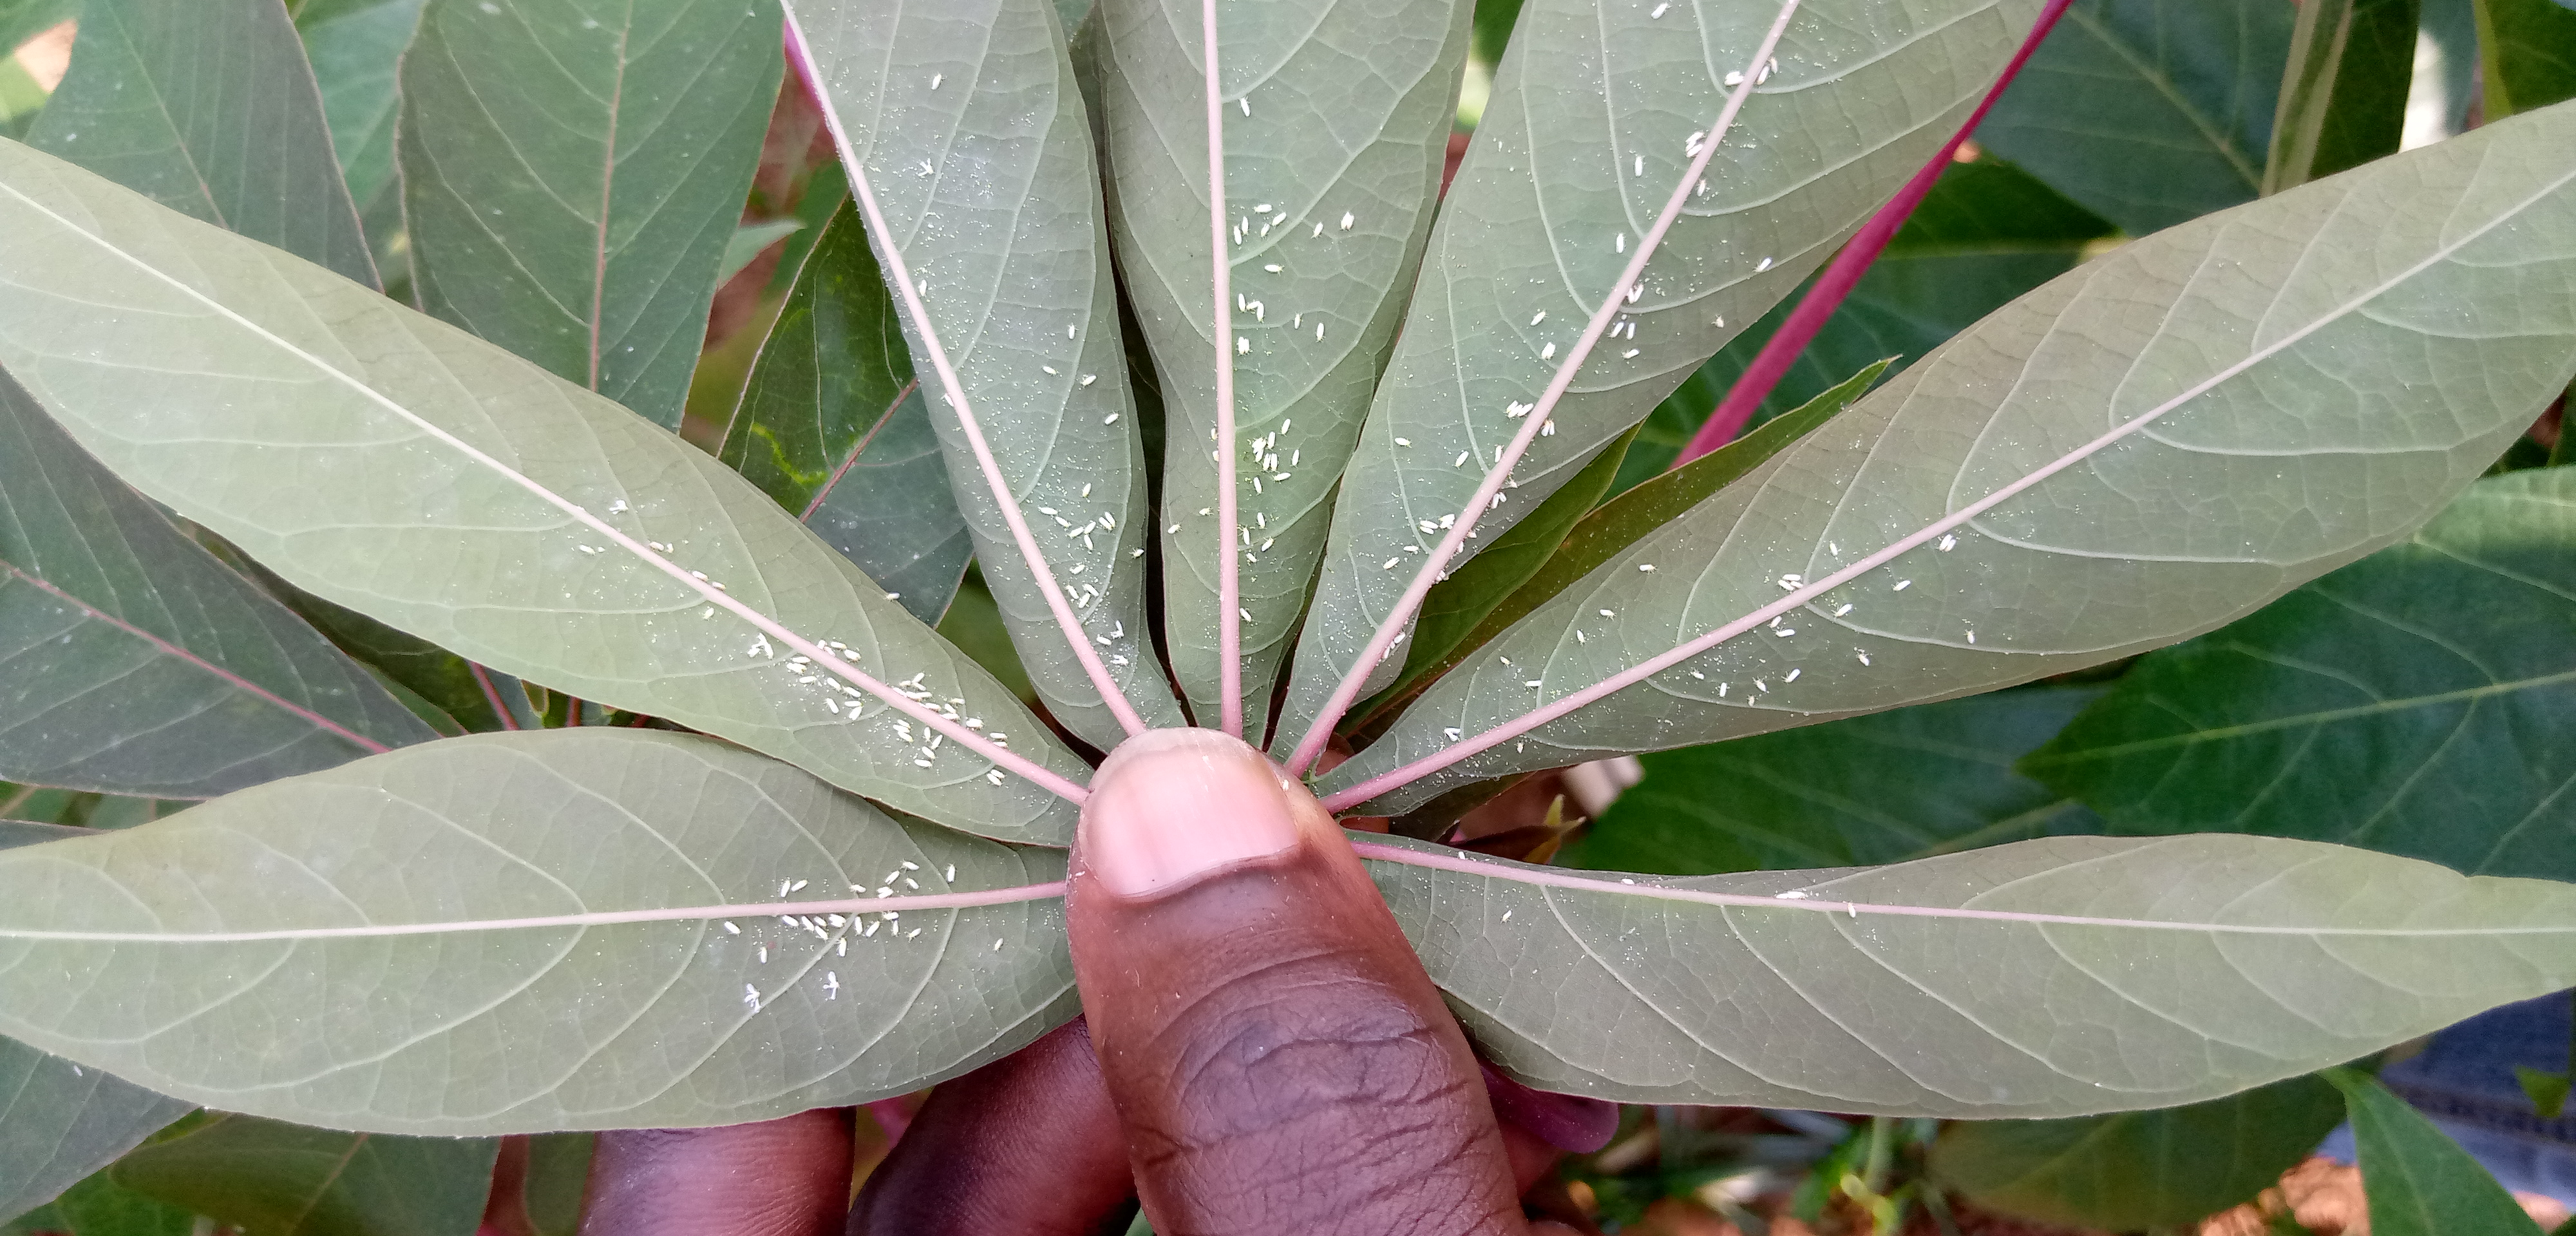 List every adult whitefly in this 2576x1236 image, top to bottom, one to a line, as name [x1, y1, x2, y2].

whitefly [1650, 1, 1670, 21]
whitefly [1768, 54, 1779, 75]
whitefly [1754, 61, 1772, 86]
whitefly [1724, 70, 1747, 89]
whitefly [930, 71, 945, 94]
whitefly [1238, 93, 1255, 121]
whitefly [1683, 129, 1705, 145]
whitefly [1684, 140, 1705, 158]
whitefly [1632, 153, 1646, 180]
whitefly [915, 156, 934, 182]
whitefly [1695, 178, 1708, 200]
whitefly [1251, 201, 1274, 214]
whitefly [1338, 208, 1357, 232]
whitefly [1270, 210, 1288, 226]
whitefly [1240, 214, 1251, 237]
whitefly [1309, 220, 1327, 239]
whitefly [1258, 221, 1274, 241]
whitefly [1230, 223, 1245, 250]
whitefly [1613, 232, 1628, 257]
whitefly [1753, 256, 1775, 273]
whitefly [1260, 262, 1289, 275]
whitefly [916, 275, 928, 299]
whitefly [1634, 283, 1646, 303]
whitefly [1626, 286, 1635, 306]
whitefly [1236, 291, 1247, 314]
whitefly [1245, 299, 1262, 311]
whitefly [1256, 301, 1265, 323]
whitefly [1529, 309, 1549, 328]
whitefly [1291, 312, 1303, 332]
whitefly [1710, 312, 1726, 330]
whitefly [1609, 318, 1624, 337]
whitefly [1316, 321, 1327, 344]
whitefly [1625, 321, 1636, 340]
whitefly [1066, 322, 1077, 342]
whitefly [1235, 335, 1256, 355]
whitefly [1539, 341, 1559, 362]
whitefly [1620, 344, 1642, 362]
whitefly [1040, 362, 1060, 379]
whitefly [1080, 372, 1098, 391]
whitefly [1506, 397, 1535, 418]
whitefly [1103, 410, 1120, 429]
whitefly [1280, 415, 1294, 433]
whitefly [1539, 416, 1557, 439]
whitefly [1209, 426, 1220, 442]
whitefly [1267, 429, 1277, 451]
whitefly [1251, 435, 1264, 449]
whitefly [1392, 435, 1416, 447]
whitefly [1252, 438, 1268, 454]
whitefly [1492, 442, 1504, 466]
whitefly [1255, 447, 1265, 464]
whitefly [1289, 447, 1303, 467]
whitefly [1211, 448, 1220, 464]
whitefly [1262, 450, 1271, 473]
whitefly [1271, 450, 1279, 473]
whitefly [1452, 450, 1473, 469]
whitefly [1273, 471, 1293, 482]
whitefly [1252, 475, 1264, 497]
whitefly [1508, 478, 1520, 492]
whitefly [1079, 480, 1094, 500]
whitefly [1499, 491, 1509, 503]
whitefly [1490, 492, 1500, 510]
whitefly [606, 497, 630, 515]
whitefly [1197, 503, 1211, 518]
whitefly [1037, 504, 1062, 516]
whitefly [1096, 509, 1120, 530]
whitefly [1255, 510, 1269, 530]
whitefly [1439, 512, 1457, 530]
whitefly [1166, 518, 1187, 539]
whitefly [1418, 518, 1438, 537]
whitefly [1068, 525, 1085, 539]
whitefly [1240, 525, 1253, 547]
whitefly [1464, 529, 1481, 541]
whitefly [1937, 531, 1957, 554]
whitefly [1083, 532, 1095, 554]
whitefly [1259, 536, 1275, 554]
whitefly [647, 537, 665, 551]
whitefly [1827, 540, 1842, 559]
whitefly [576, 541, 596, 558]
whitefly [1455, 541, 1468, 556]
whitefly [1399, 543, 1423, 554]
whitefly [1130, 547, 1146, 560]
whitefly [1245, 549, 1260, 565]
whitefly [1381, 554, 1403, 572]
whitefly [1066, 561, 1088, 576]
whitefly [1636, 562, 1660, 576]
whitefly [689, 568, 709, 583]
whitefly [1781, 572, 1808, 580]
whitefly [1891, 577, 1913, 594]
whitefly [708, 578, 728, 592]
whitefly [1776, 579, 1797, 594]
whitefly [1788, 579, 1808, 588]
whitefly [1082, 581, 1105, 597]
whitefly [1063, 583, 1079, 604]
whitefly [884, 590, 902, 602]
whitefly [1078, 590, 1092, 612]
whitefly [1833, 601, 1854, 617]
whitefly [698, 605, 717, 622]
whitefly [1235, 605, 1256, 626]
whitefly [1596, 606, 1620, 620]
whitefly [1110, 619, 1127, 639]
whitefly [1573, 626, 1591, 645]
whitefly [1772, 626, 1795, 639]
whitefly [1964, 630, 1976, 648]
whitefly [1394, 631, 1409, 644]
whitefly [746, 632, 774, 662]
whitefly [1092, 633, 1112, 648]
whitefly [815, 635, 827, 651]
whitefly [1382, 644, 1394, 660]
whitefly [843, 648, 863, 662]
whitefly [1856, 651, 1874, 669]
whitefly [1498, 652, 1513, 666]
whitefly [1109, 654, 1131, 669]
whitefly [1783, 668, 1802, 684]
whitefly [1689, 669, 1707, 682]
whitefly [907, 669, 931, 691]
whitefly [798, 670, 820, 686]
whitefly [824, 675, 840, 690]
whitefly [1523, 677, 1547, 691]
whitefly [1752, 677, 1774, 694]
whitefly [1718, 680, 1728, 700]
whitefly [841, 683, 862, 698]
whitefly [889, 684, 909, 697]
whitefly [1747, 691, 1757, 707]
whitefly [823, 695, 838, 716]
whitefly [947, 695, 966, 704]
whitefly [843, 697, 864, 708]
whitefly [923, 700, 943, 714]
whitefly [847, 707, 865, 724]
whitefly [891, 715, 914, 744]
whitefly [963, 715, 988, 731]
whitefly [1441, 725, 1463, 744]
whitefly [988, 731, 1012, 740]
whitefly [990, 738, 1013, 751]
whitefly [1513, 740, 1528, 757]
whitefly [913, 757, 935, 771]
whitefly [985, 762, 1006, 788]
whitefly [901, 859, 921, 870]
whitefly [944, 861, 958, 884]
whitefly [779, 874, 791, 900]
whitefly [902, 876, 923, 892]
whitefly [790, 877, 811, 892]
whitefly [848, 881, 867, 897]
whitefly [1844, 899, 1861, 926]
whitefly [1499, 909, 1516, 924]
whitefly [828, 911, 848, 929]
whitefly [811, 912, 828, 927]
whitefly [780, 913, 799, 928]
whitefly [798, 913, 812, 932]
whitefly [853, 913, 864, 938]
whitefly [866, 919, 881, 942]
whitefly [721, 919, 744, 936]
whitefly [812, 924, 830, 941]
whitefly [904, 924, 924, 943]
whitefly [838, 934, 849, 963]
whitefly [992, 935, 1005, 953]
whitefly [757, 944, 770, 969]
whitefly [820, 968, 841, 998]
whitefly [741, 980, 762, 1013]